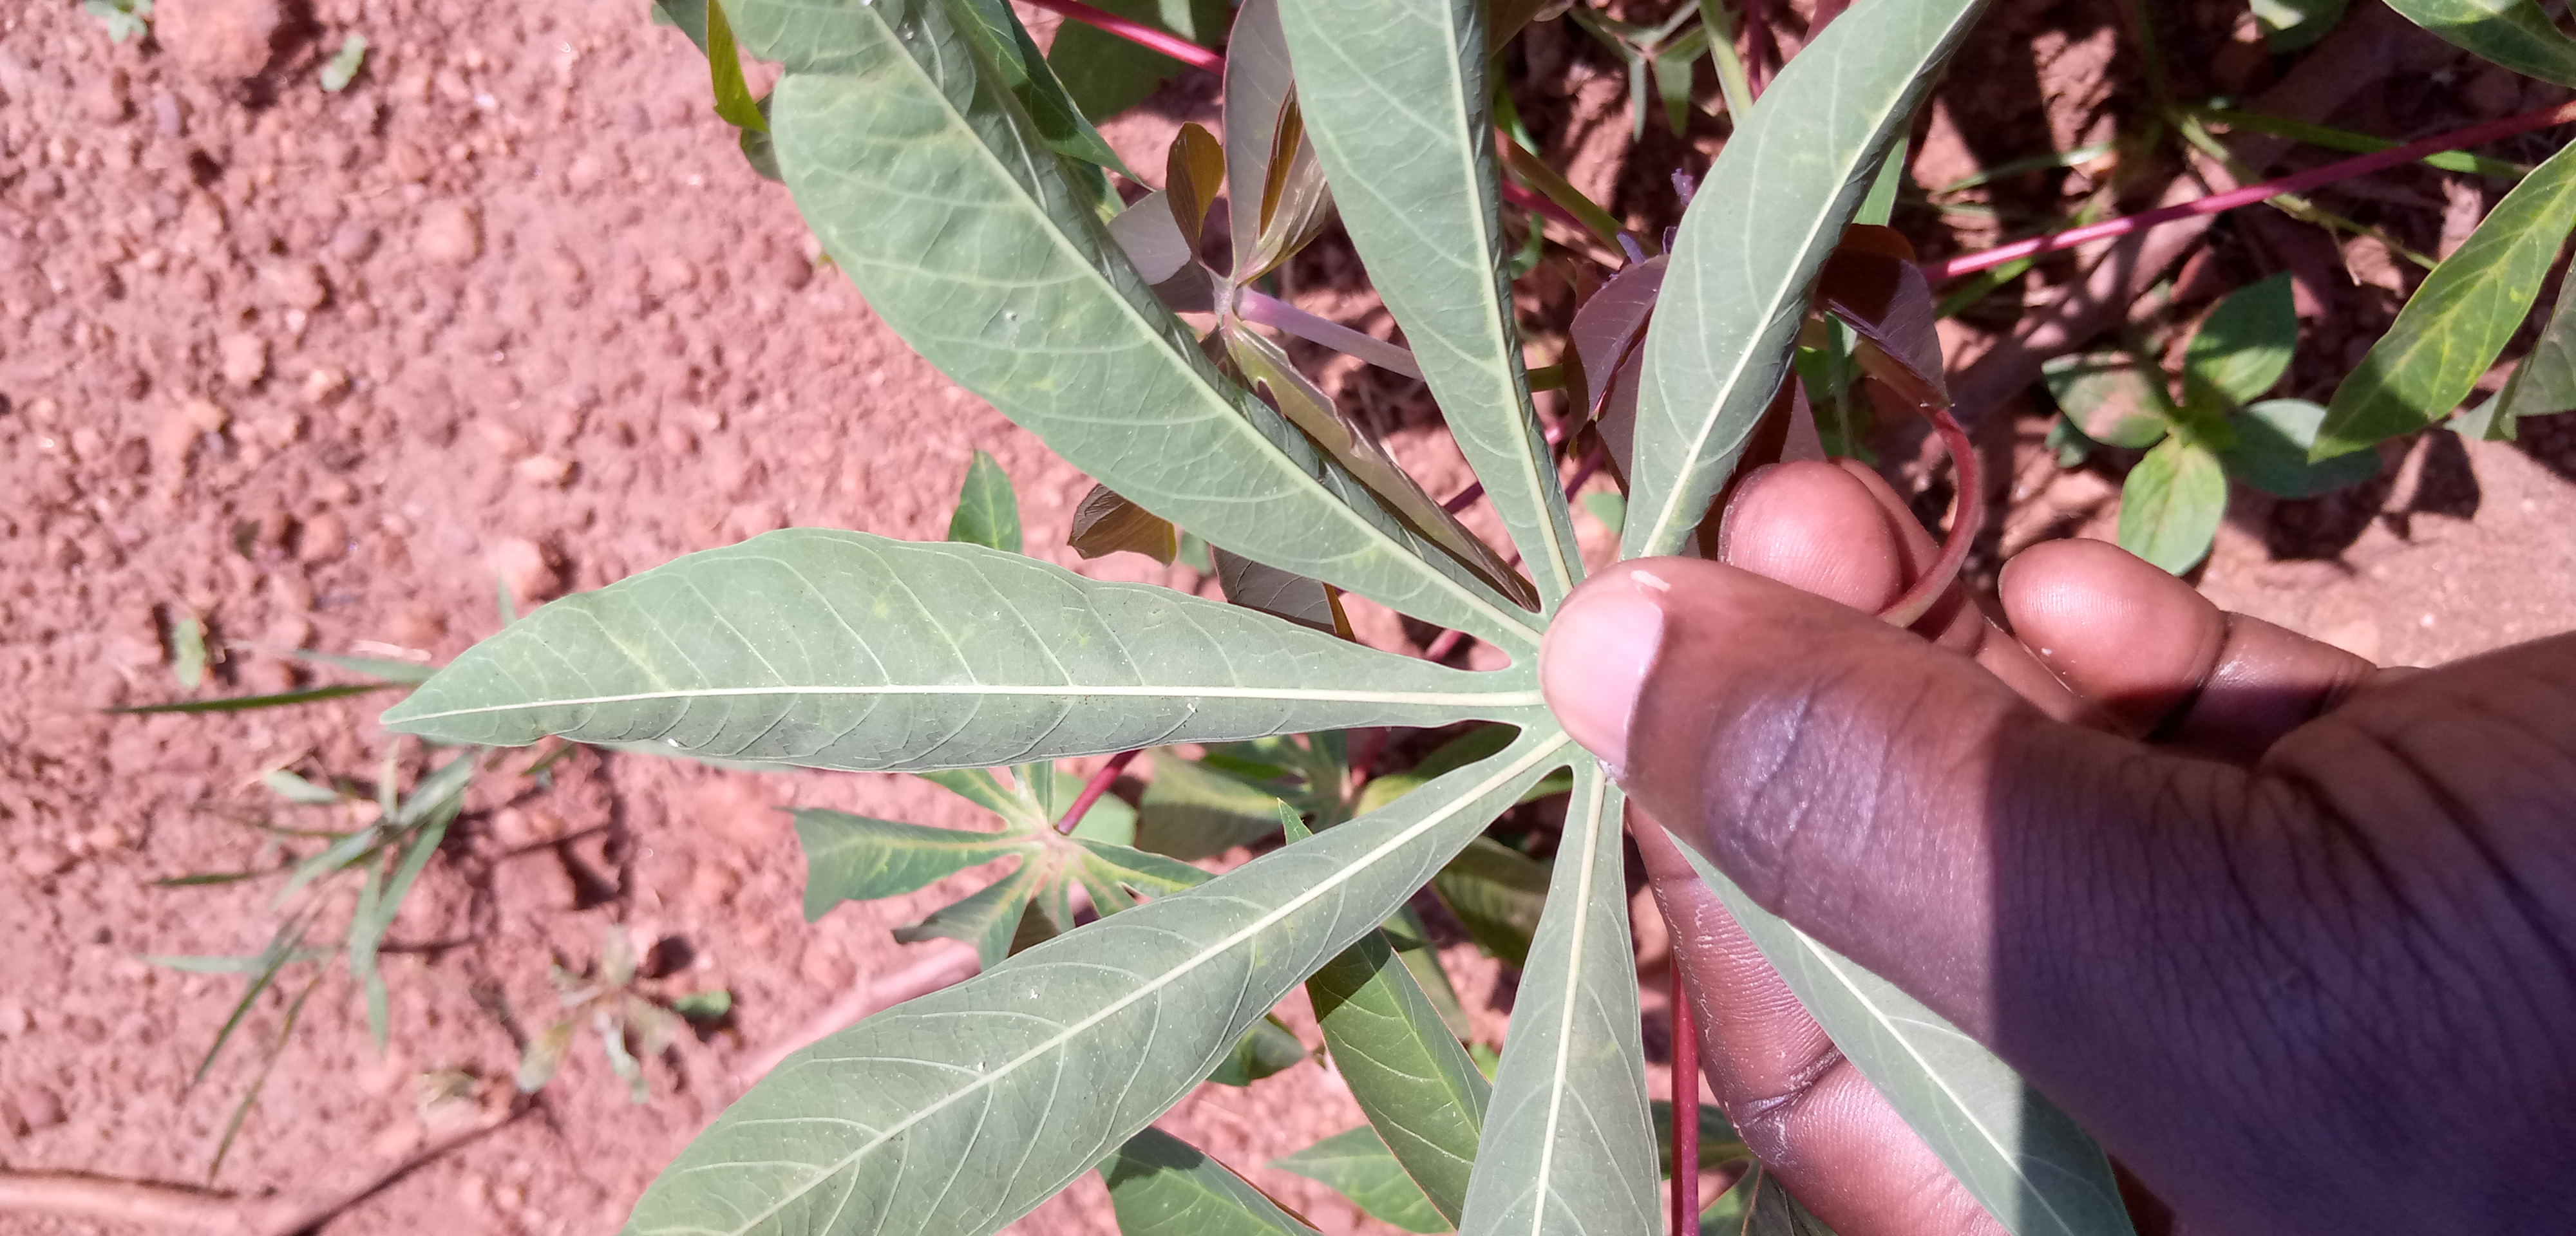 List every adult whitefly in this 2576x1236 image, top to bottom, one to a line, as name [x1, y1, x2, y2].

whitefly [898, 26, 922, 44]
whitefly [1001, 308, 1021, 326]
whitefly [1178, 700, 1205, 720]
whitefly [665, 736, 680, 749]
whitefly [1023, 987, 1044, 1007]
whitefly [971, 1058, 989, 1078]